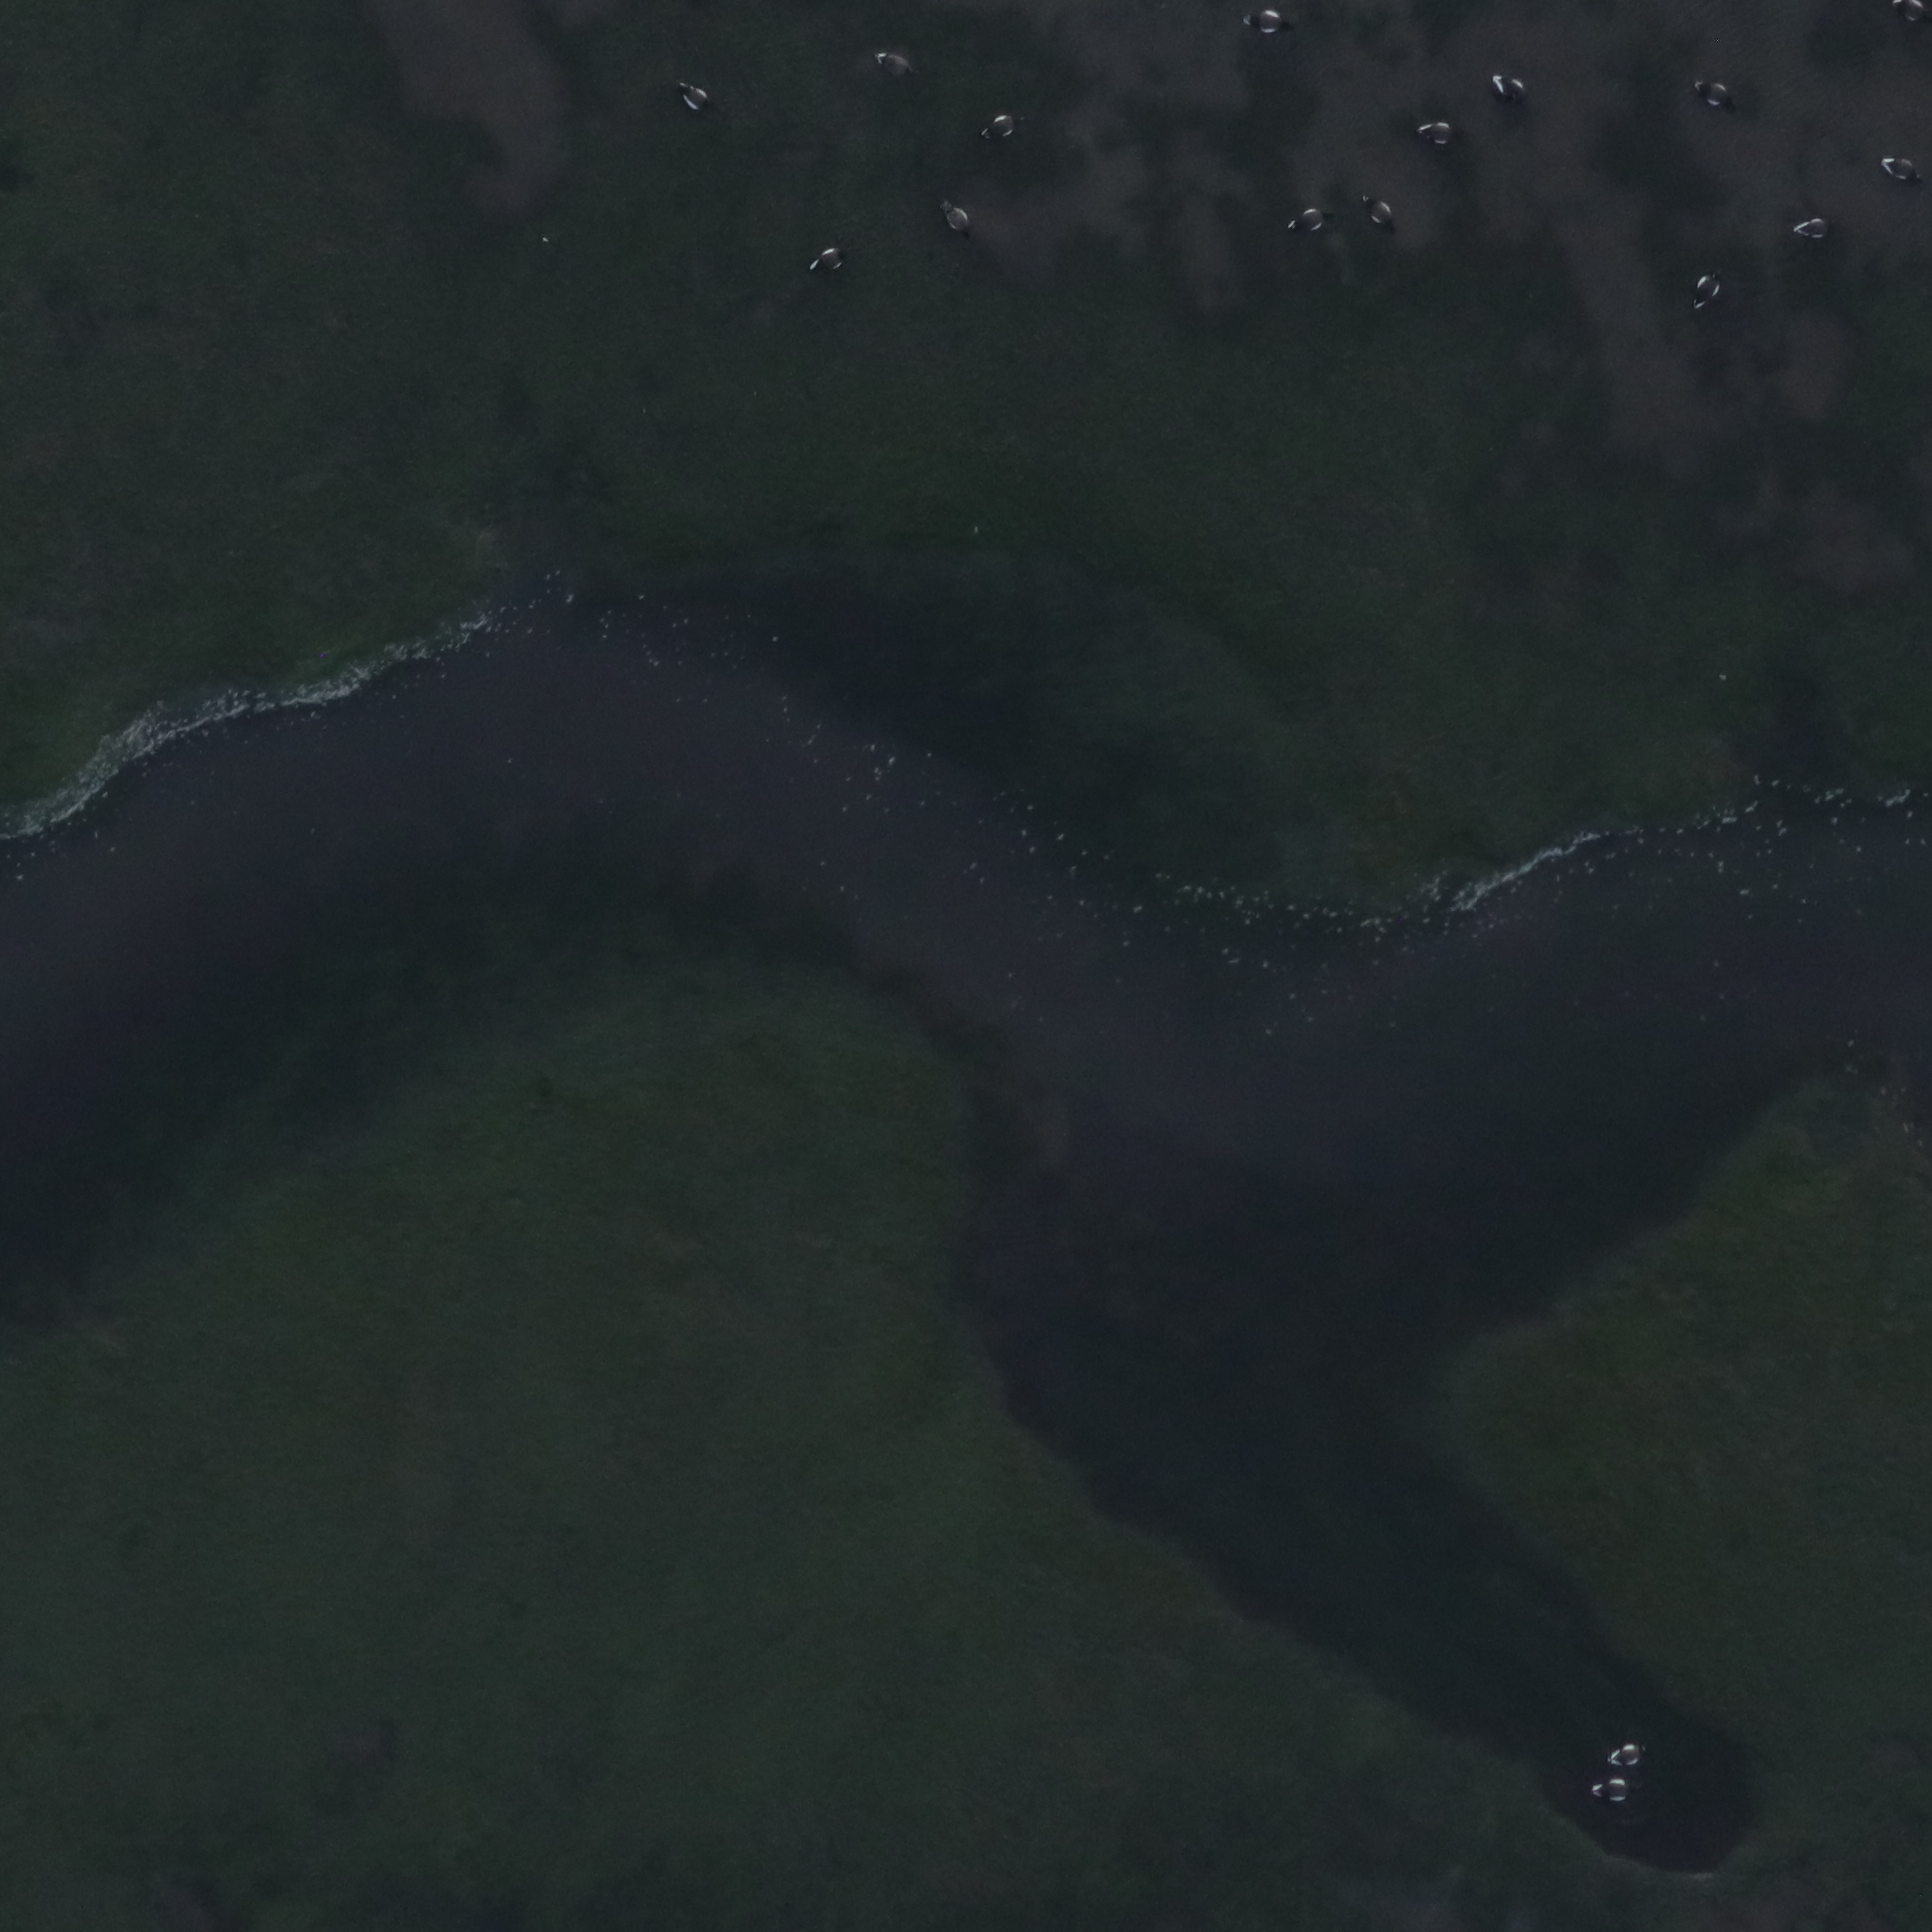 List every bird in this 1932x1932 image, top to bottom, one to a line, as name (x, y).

brant (1911, 8)
brant (1268, 21)
brant (896, 63)
brant (1508, 89)
brant (1715, 94)
brant (694, 98)
brant (998, 126)
brant (1439, 134)
brant (1902, 169)
brant (1381, 212)
brant (955, 219)
brant (1311, 220)
brant (1813, 229)
brant (826, 258)
brant (1706, 288)
brant (1625, 1757)
brant (1617, 1784)